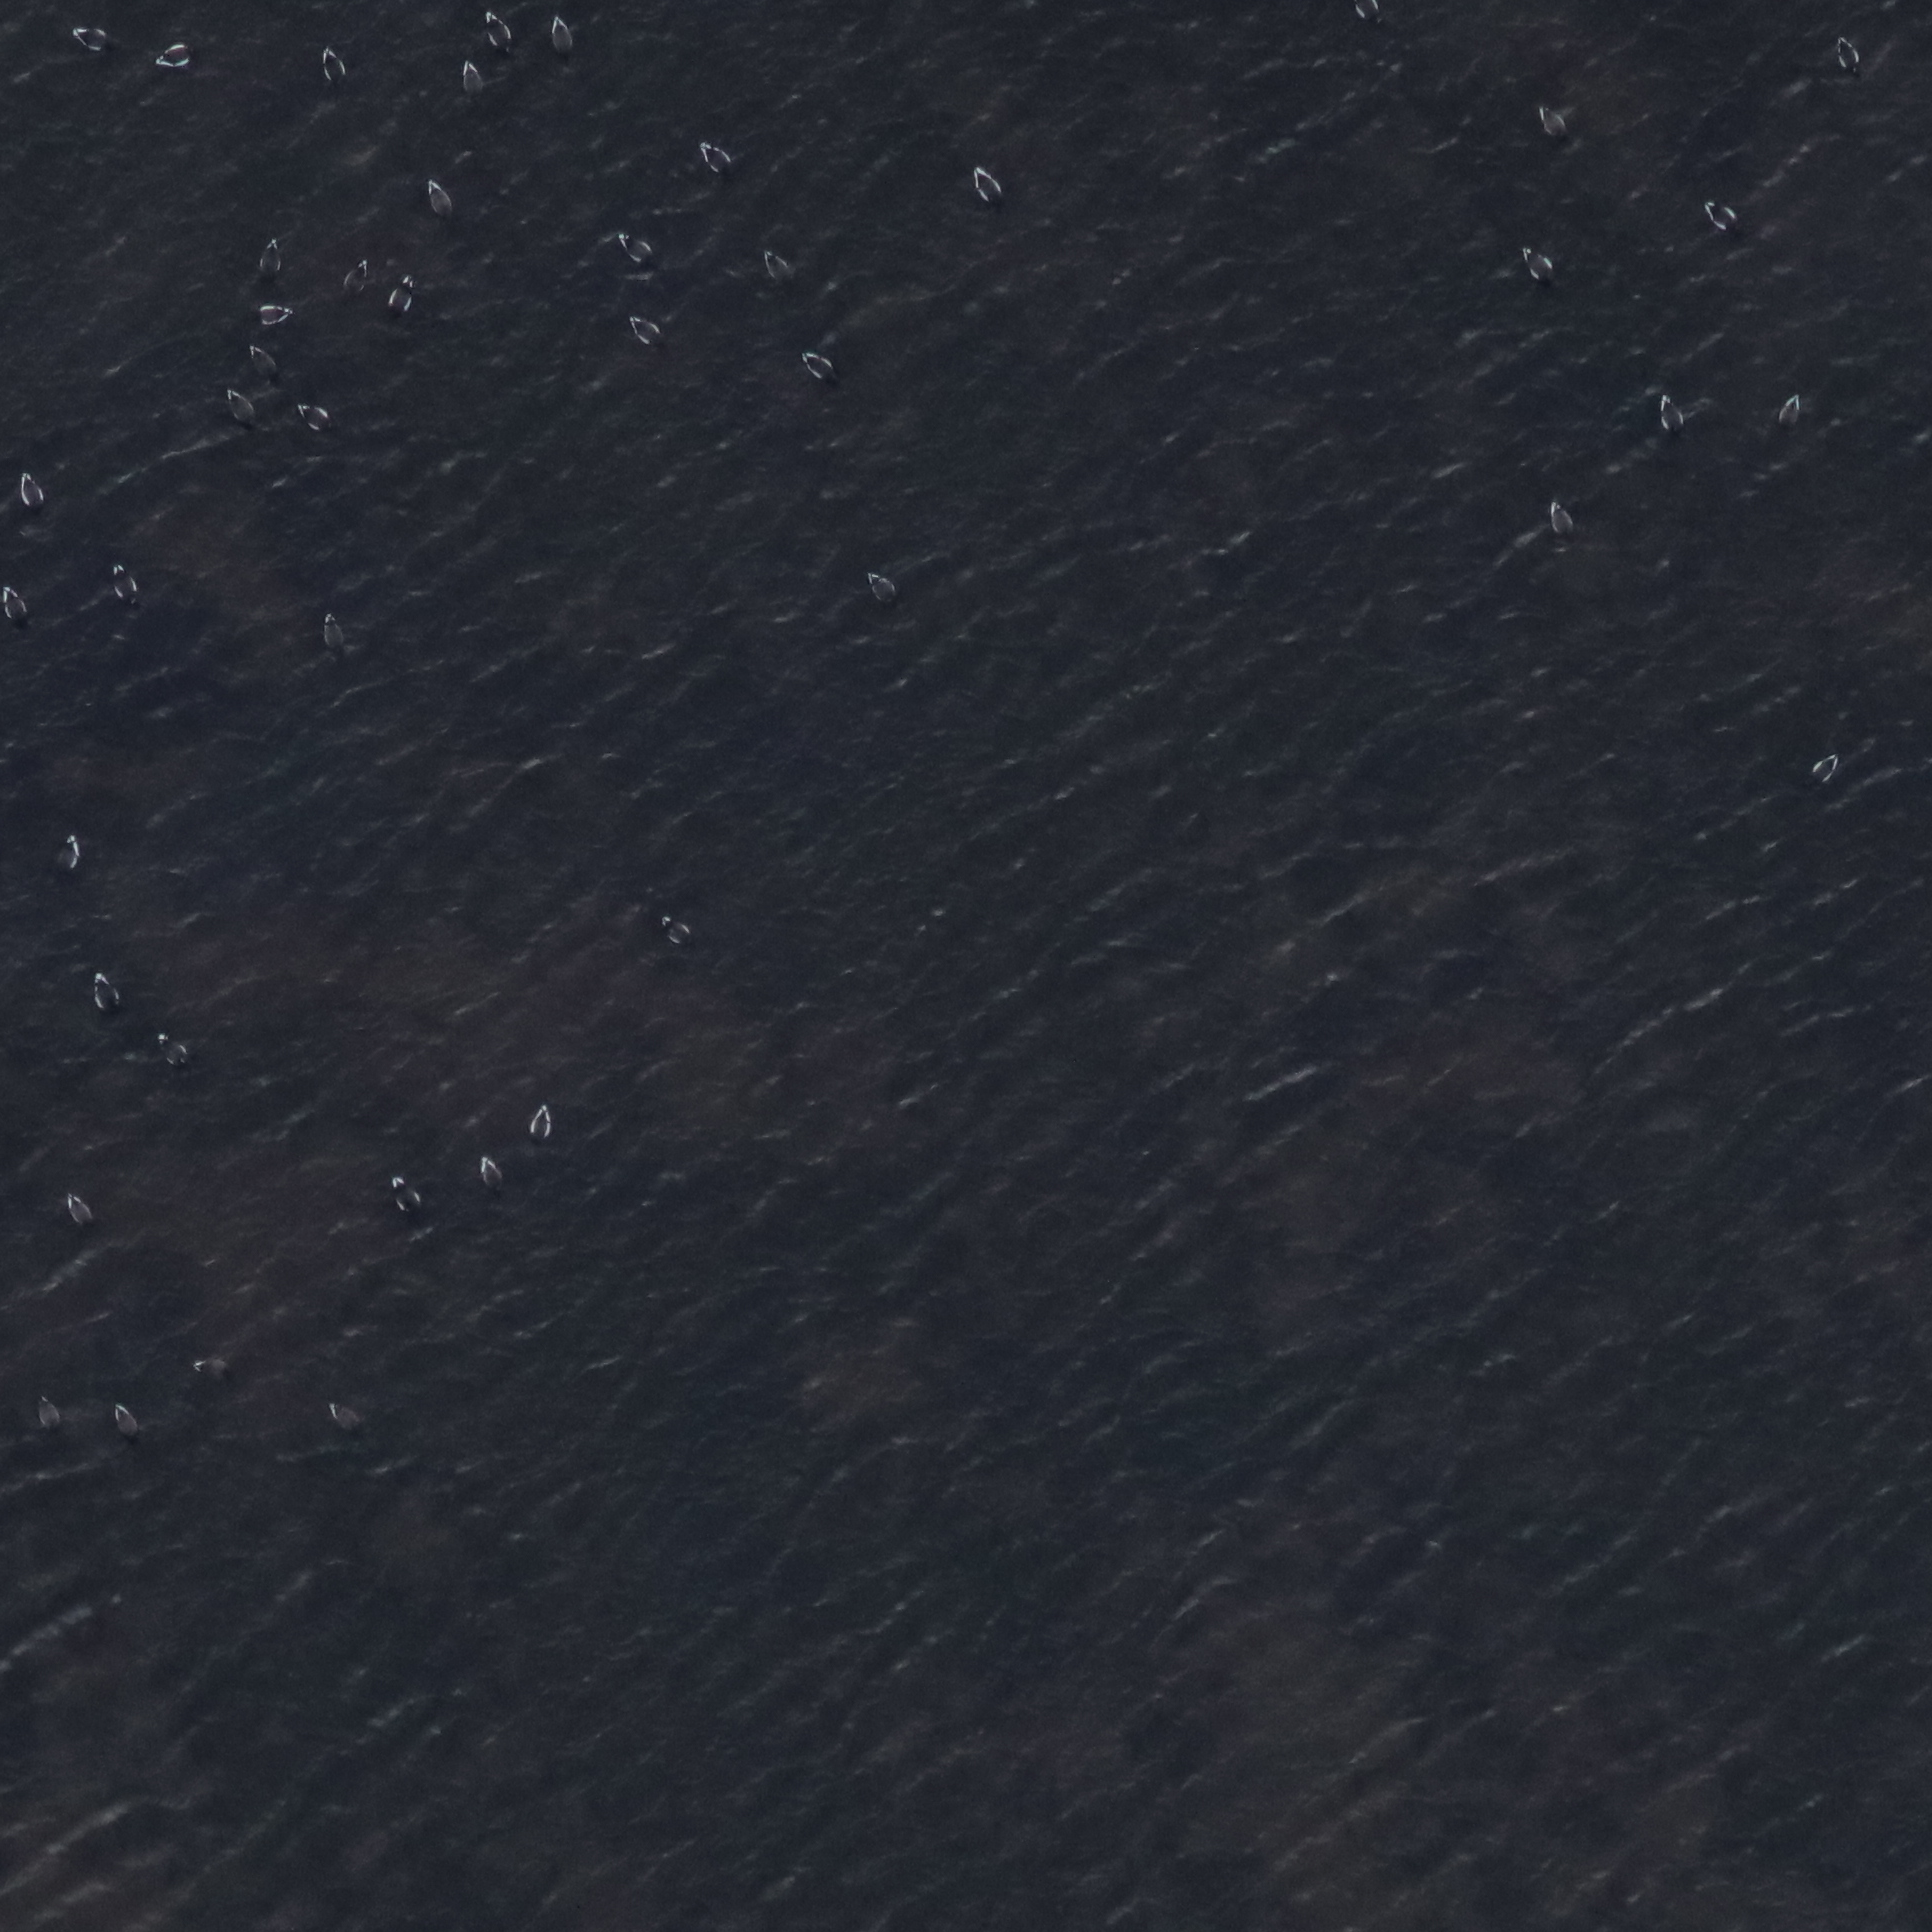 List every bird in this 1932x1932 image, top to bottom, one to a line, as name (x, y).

brant (1365, 5)
brant (498, 30)
brant (566, 39)
brant (94, 40)
brant (1848, 55)
brant (175, 56)
brant (330, 68)
brant (472, 82)
brant (1555, 123)
brant (718, 160)
brant (988, 187)
brant (439, 202)
brant (1723, 217)
brant (637, 253)
brant (267, 259)
brant (1536, 266)
brant (778, 267)
brant (356, 282)
brant (402, 299)
brant (273, 316)
brant (648, 330)
brant (265, 361)
brant (821, 364)
brant (242, 408)
brant (1789, 412)
brant (1672, 414)
brant (314, 418)
brant (30, 492)
brant (1560, 521)
brant (125, 586)
brant (882, 588)
brant (14, 607)
brant (333, 638)
brant (1823, 770)
brant (70, 856)
brant (677, 932)
brant (105, 994)
brant (173, 1050)
brant (542, 1125)
brant (492, 1175)
brant (407, 1197)
brant (78, 1213)
brant (213, 1366)
brant (51, 1414)
brant (347, 1415)
brant (127, 1423)